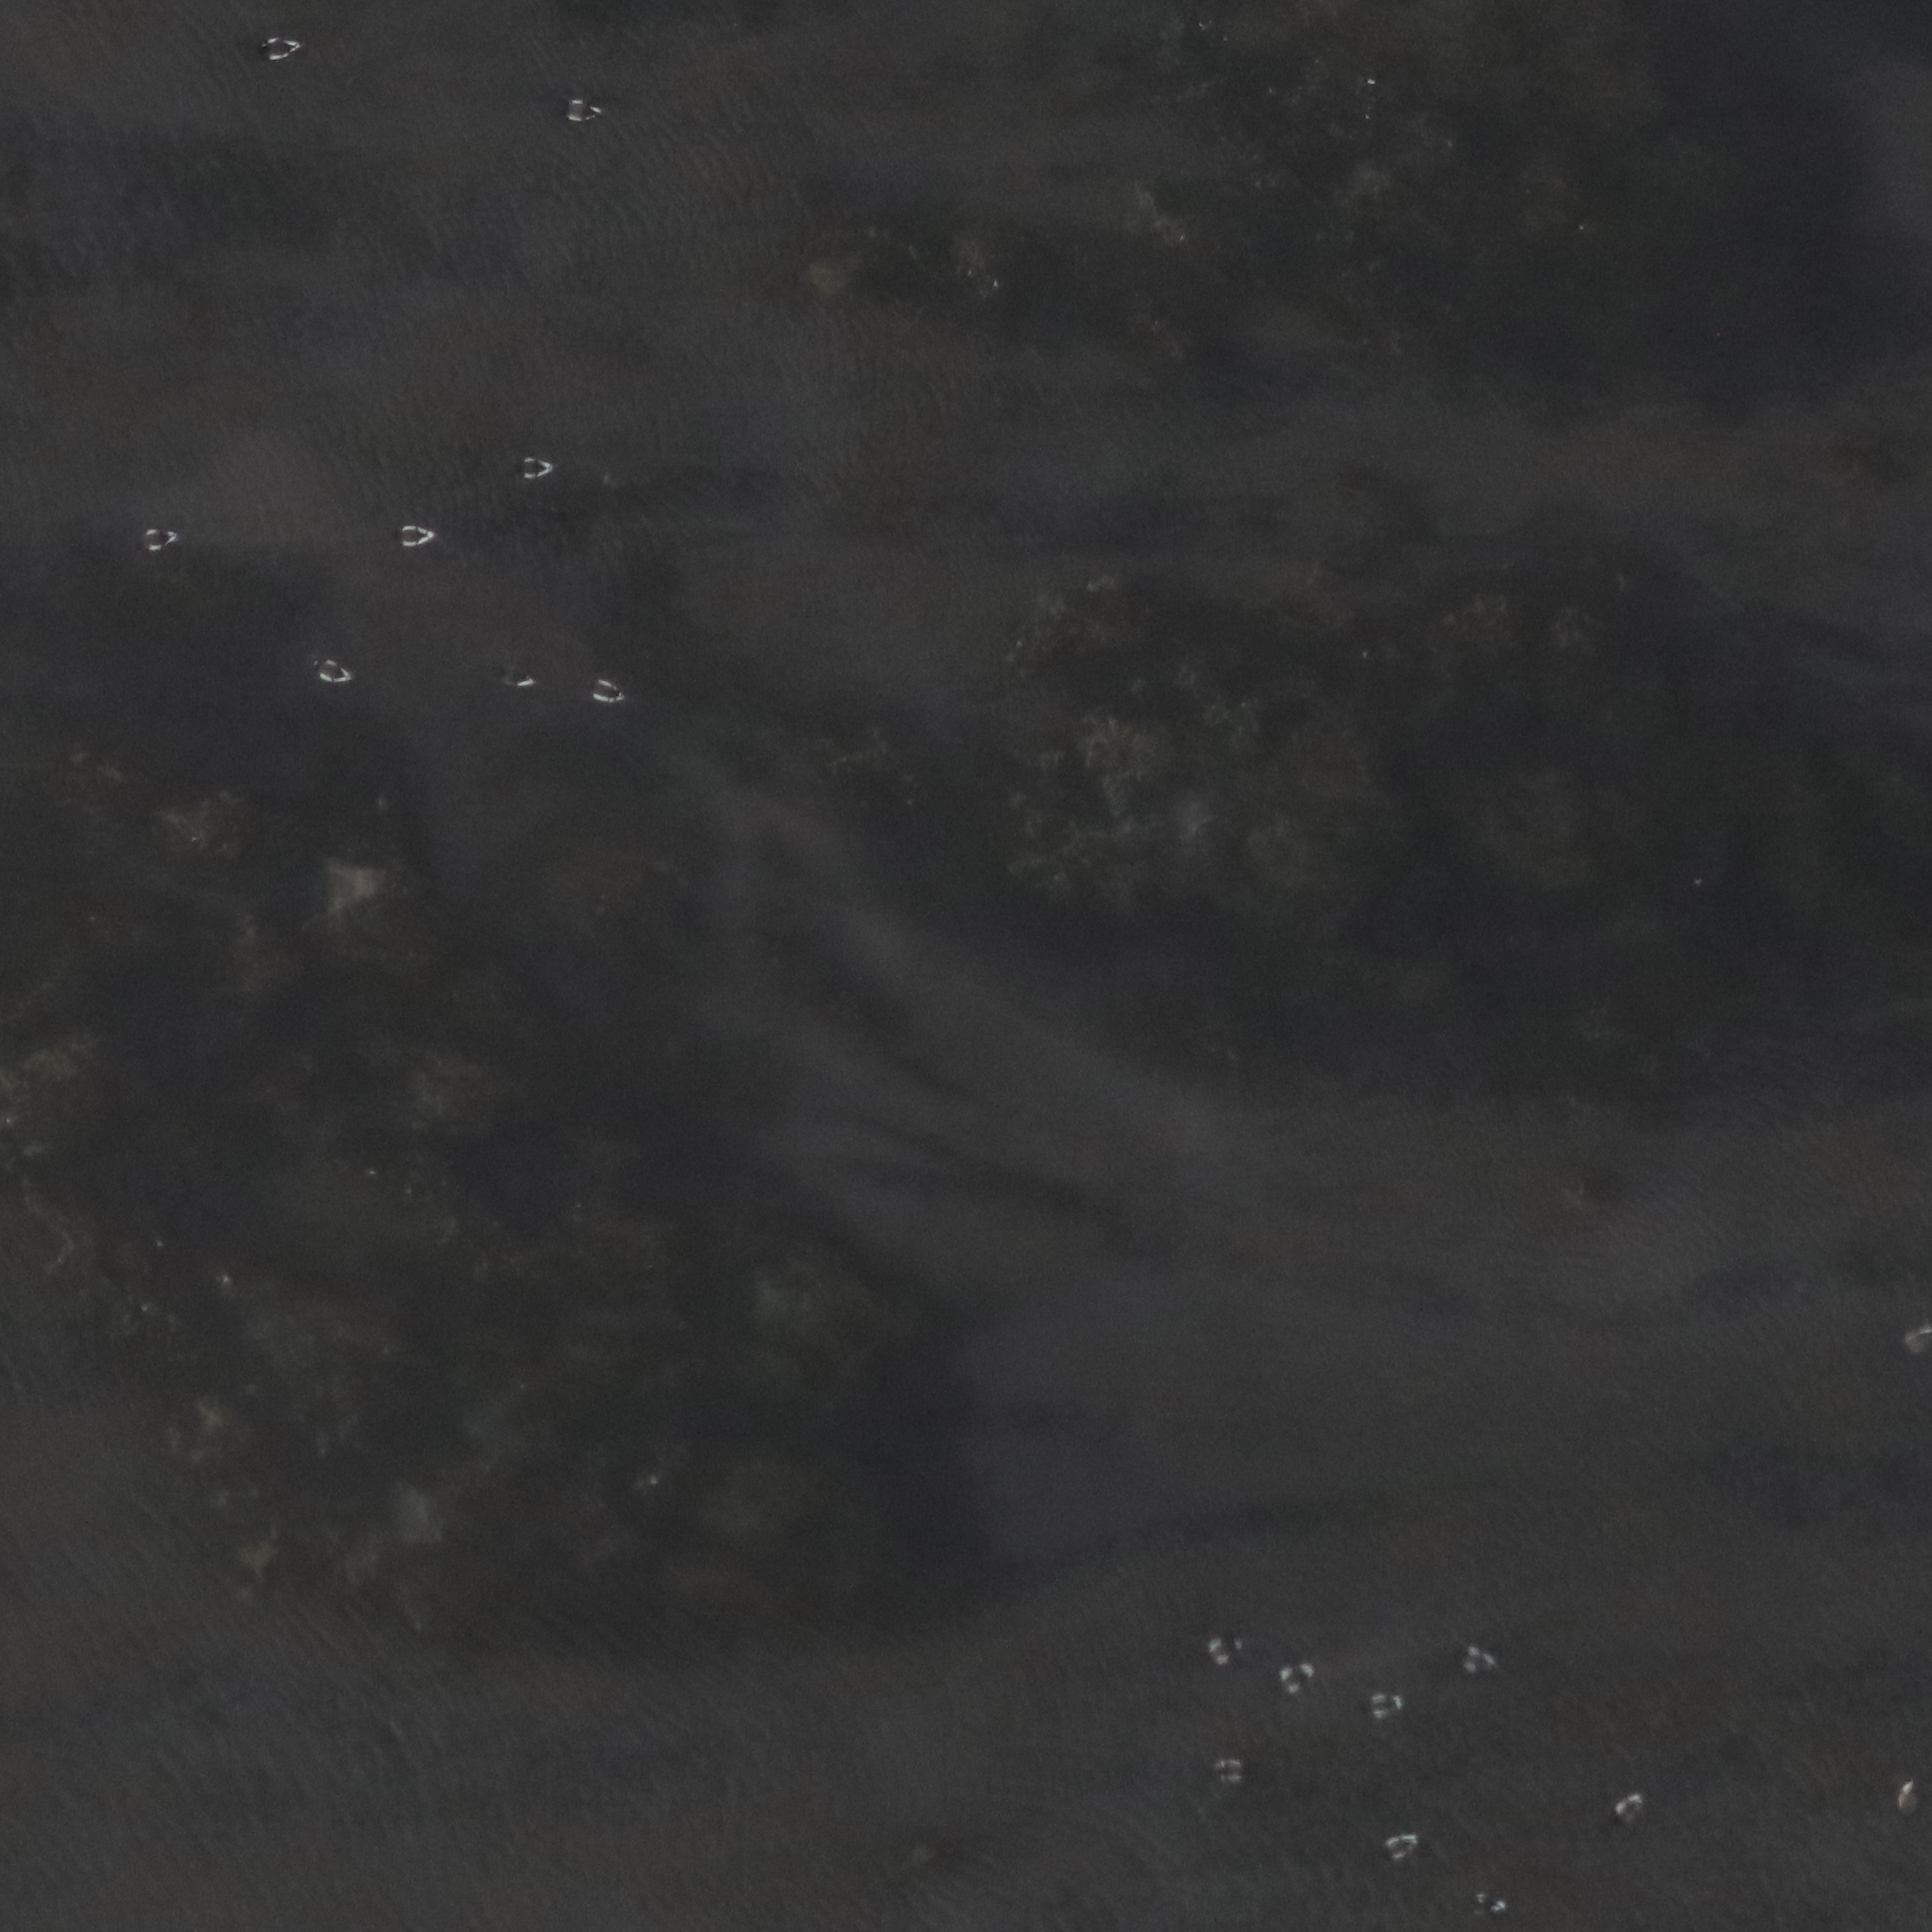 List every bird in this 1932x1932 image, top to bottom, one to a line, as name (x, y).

brant (277, 47)
brant (580, 110)
brant (535, 468)
brant (413, 534)
brant (159, 539)
brant (330, 671)
brant (516, 678)
brant (608, 691)
brant (1916, 1344)
brant (1217, 1649)
brant (1480, 1660)
brant (1290, 1677)
brant (1377, 1702)
brant (1226, 1768)
brant (1906, 1794)
brant (1630, 1809)
brant (1402, 1846)
brant (1489, 1906)